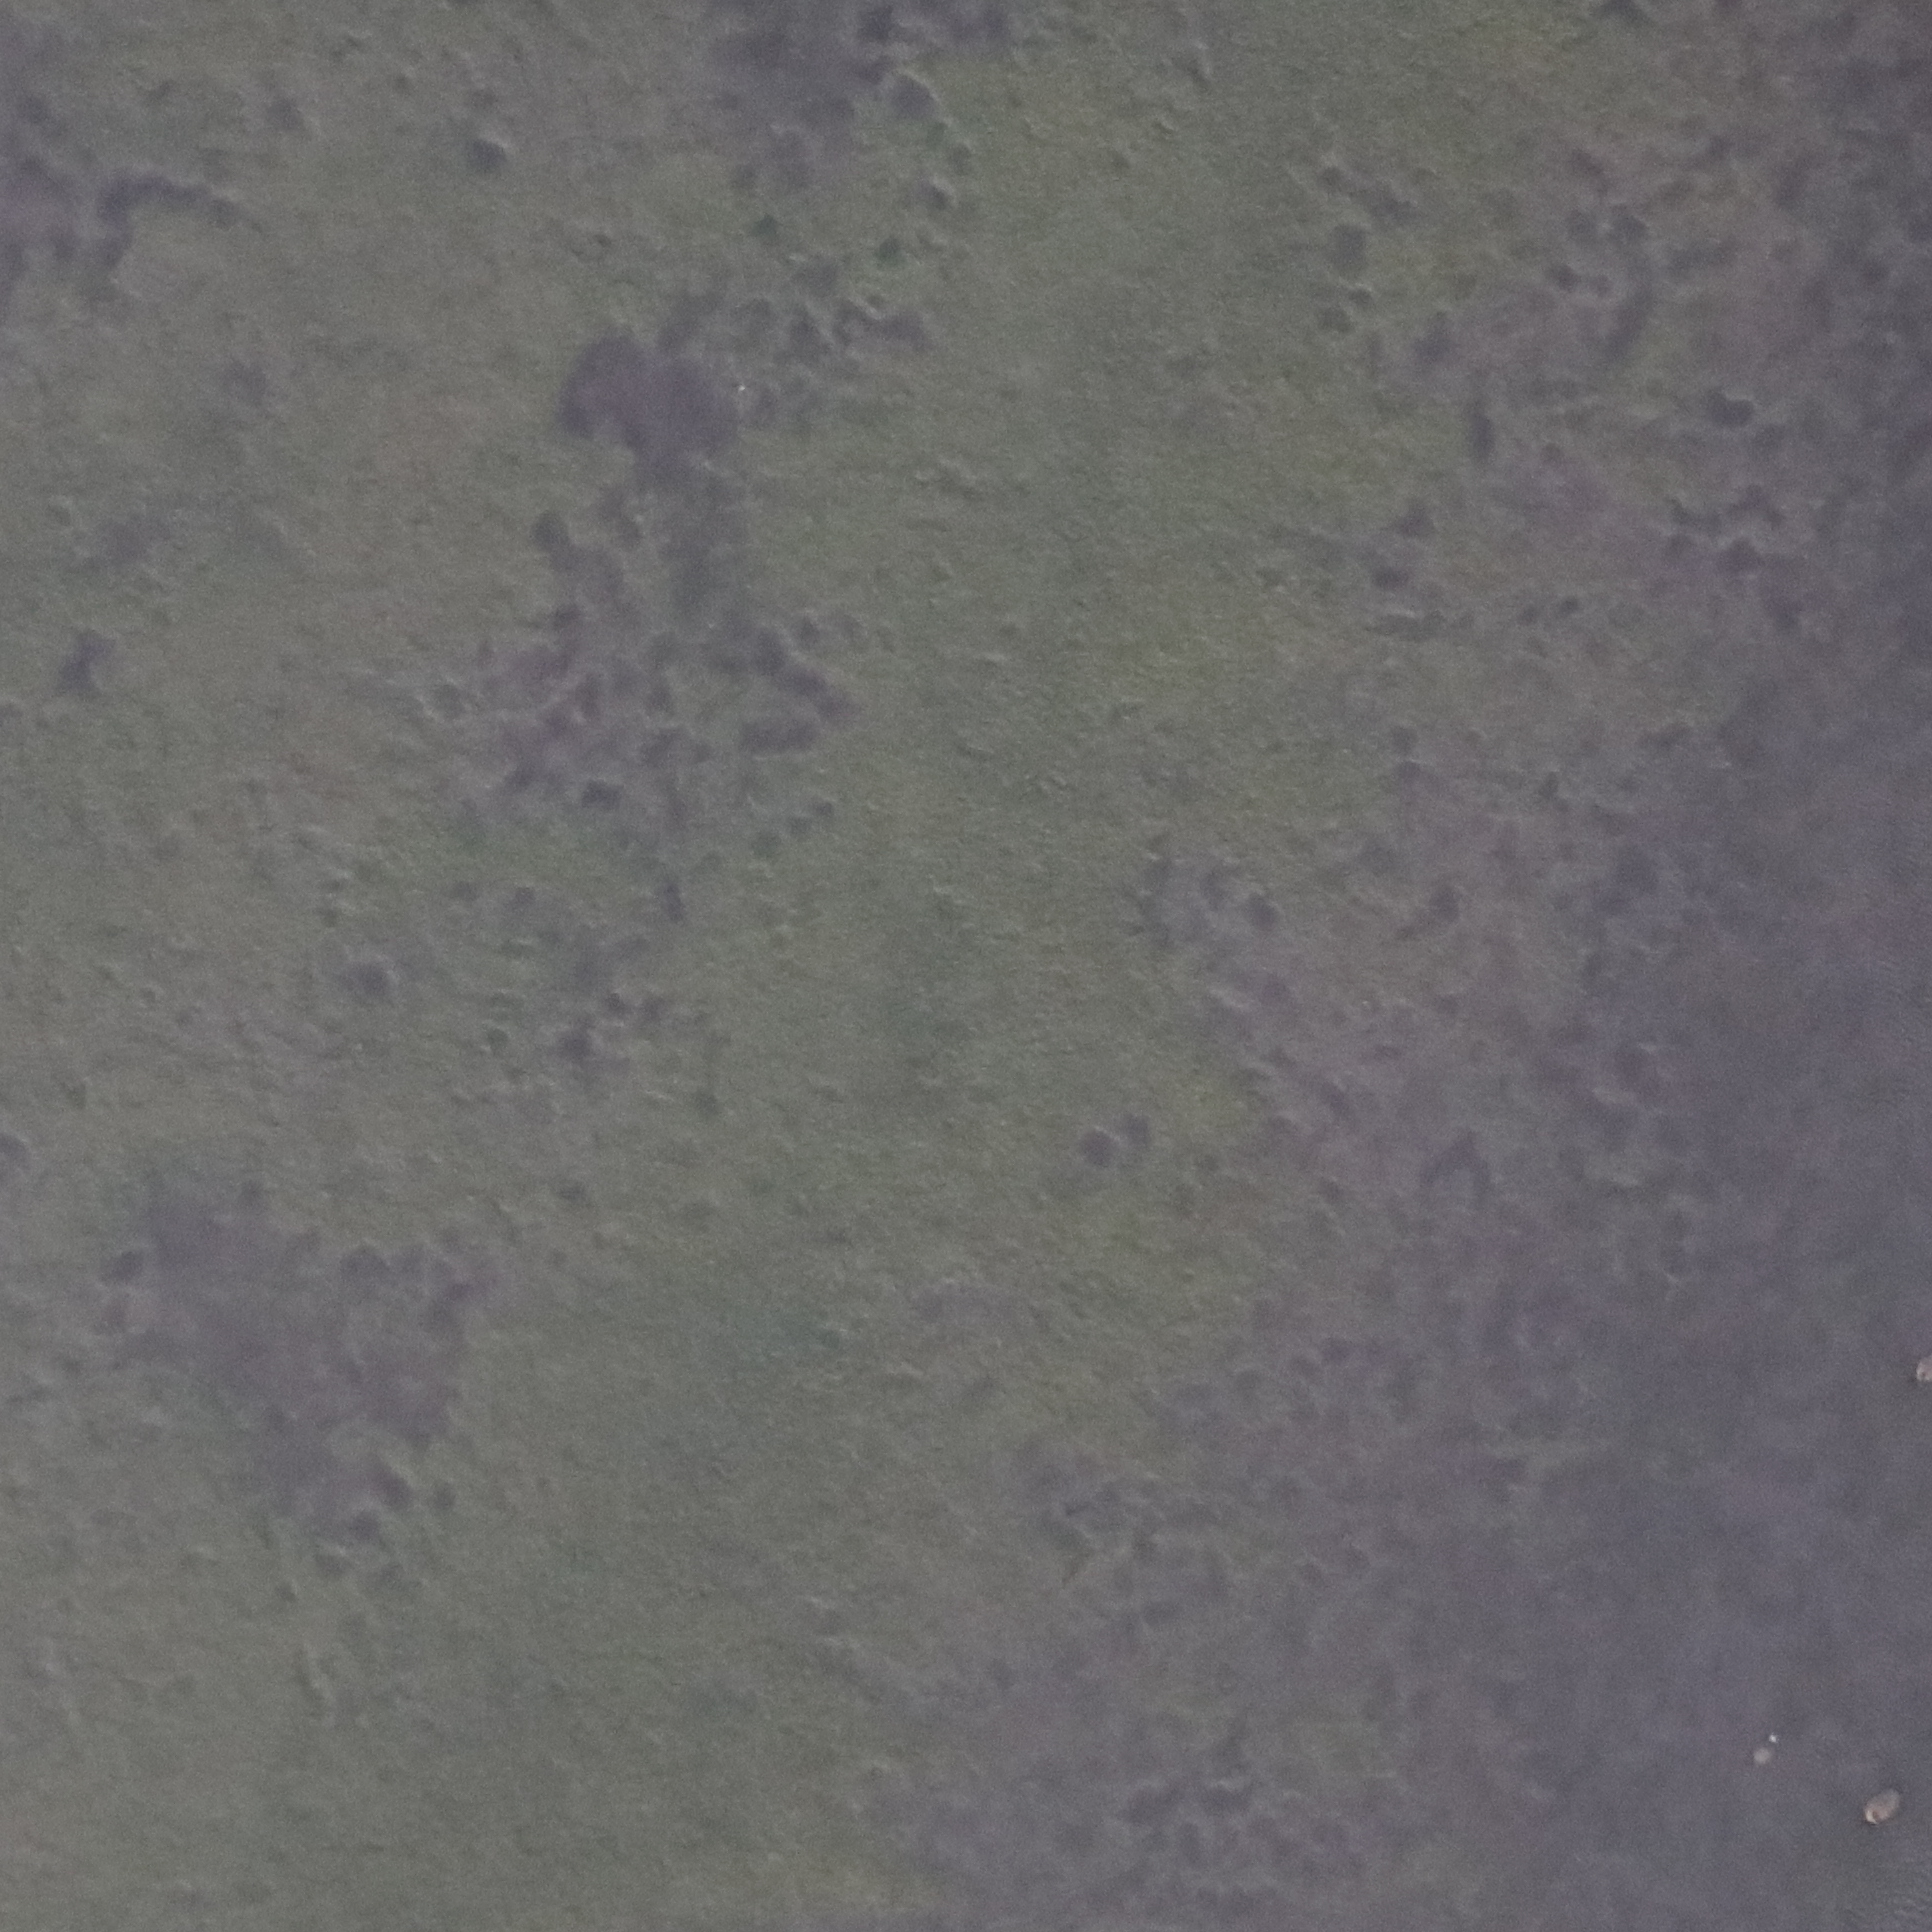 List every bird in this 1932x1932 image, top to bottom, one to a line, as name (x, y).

Canada goose (1930, 1367)
brant (1768, 1757)
Canada goose (1884, 1806)